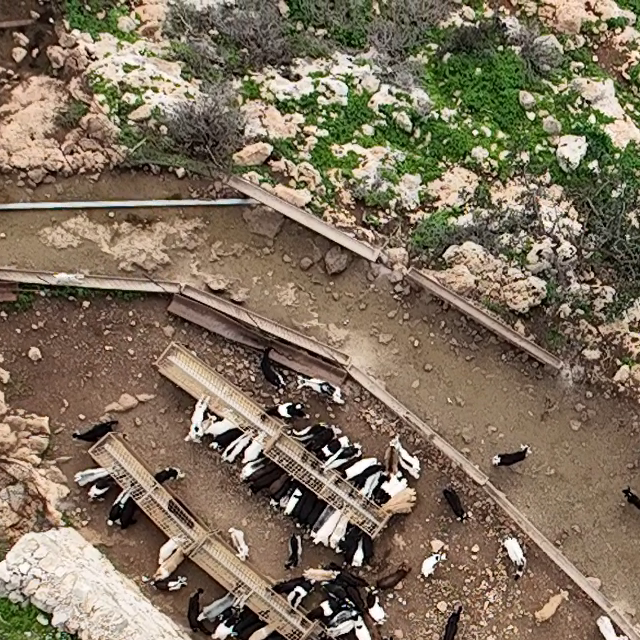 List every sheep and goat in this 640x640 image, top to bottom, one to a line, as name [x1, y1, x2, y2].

goat [261, 346, 288, 387]
goat [296, 375, 345, 404]
goat [190, 392, 210, 443]
goat [260, 402, 306, 422]
goat [185, 414, 216, 442]
goat [207, 415, 239, 438]
goat [72, 420, 117, 443]
goat [285, 423, 326, 441]
goat [208, 425, 250, 448]
goat [222, 427, 255, 464]
goat [301, 427, 339, 462]
goat [241, 431, 265, 464]
goat [311, 436, 349, 467]
goat [391, 436, 420, 478]
goat [493, 443, 530, 466]
goat [319, 444, 361, 475]
goat [385, 445, 398, 474]
goat [337, 455, 361, 473]
goat [239, 456, 272, 479]
goat [334, 457, 378, 484]
goat [245, 459, 283, 480]
goat [247, 461, 293, 493]
goat [75, 463, 118, 487]
goat [350, 464, 385, 496]
goat [152, 466, 185, 489]
goat [89, 471, 119, 500]
goat [267, 472, 290, 495]
goat [360, 472, 380, 497]
goat [367, 474, 390, 504]
goat [268, 475, 295, 507]
goat [283, 477, 313, 514]
goat [373, 478, 399, 501]
goat [378, 478, 408, 506]
goat [107, 481, 137, 527]
goat [277, 481, 298, 509]
goat [296, 484, 323, 528]
goat [622, 485, 639, 519]
goat [120, 486, 144, 530]
goat [381, 487, 416, 507]
goat [443, 488, 469, 524]
goat [292, 489, 310, 520]
goat [303, 493, 336, 527]
goat [309, 497, 339, 538]
goat [169, 499, 194, 529]
goat [313, 502, 347, 543]
goat [377, 502, 415, 518]
goat [329, 508, 355, 550]
goat [334, 520, 365, 554]
goat [364, 523, 375, 562]
goat [229, 528, 250, 562]
goat [158, 531, 184, 565]
goat [343, 531, 362, 561]
goat [285, 534, 301, 569]
goat [351, 537, 364, 566]
goat [504, 537, 527, 580]
goat [154, 546, 190, 581]
goat [420, 552, 445, 577]
goat [329, 562, 370, 587]
goat [377, 562, 407, 590]
goat [303, 568, 340, 581]
goat [267, 576, 304, 596]
goat [154, 577, 188, 592]
goat [288, 579, 315, 610]
goat [197, 581, 242, 622]
goat [320, 581, 356, 607]
goat [364, 585, 390, 624]
goat [345, 586, 364, 609]
goat [187, 588, 204, 630]
goat [535, 589, 569, 623]
goat [218, 590, 244, 621]
goat [342, 598, 371, 639]
goat [301, 599, 342, 624]
goat [210, 606, 242, 639]
goat [441, 606, 462, 639]
goat [361, 607, 383, 639]
goat [231, 610, 268, 637]
goat [324, 611, 352, 625]
goat [596, 615, 628, 639]
goat [324, 620, 353, 635]
goat [238, 621, 268, 639]
goat [244, 621, 282, 639]
goat [348, 627, 361, 639]
goat [258, 631, 302, 639]